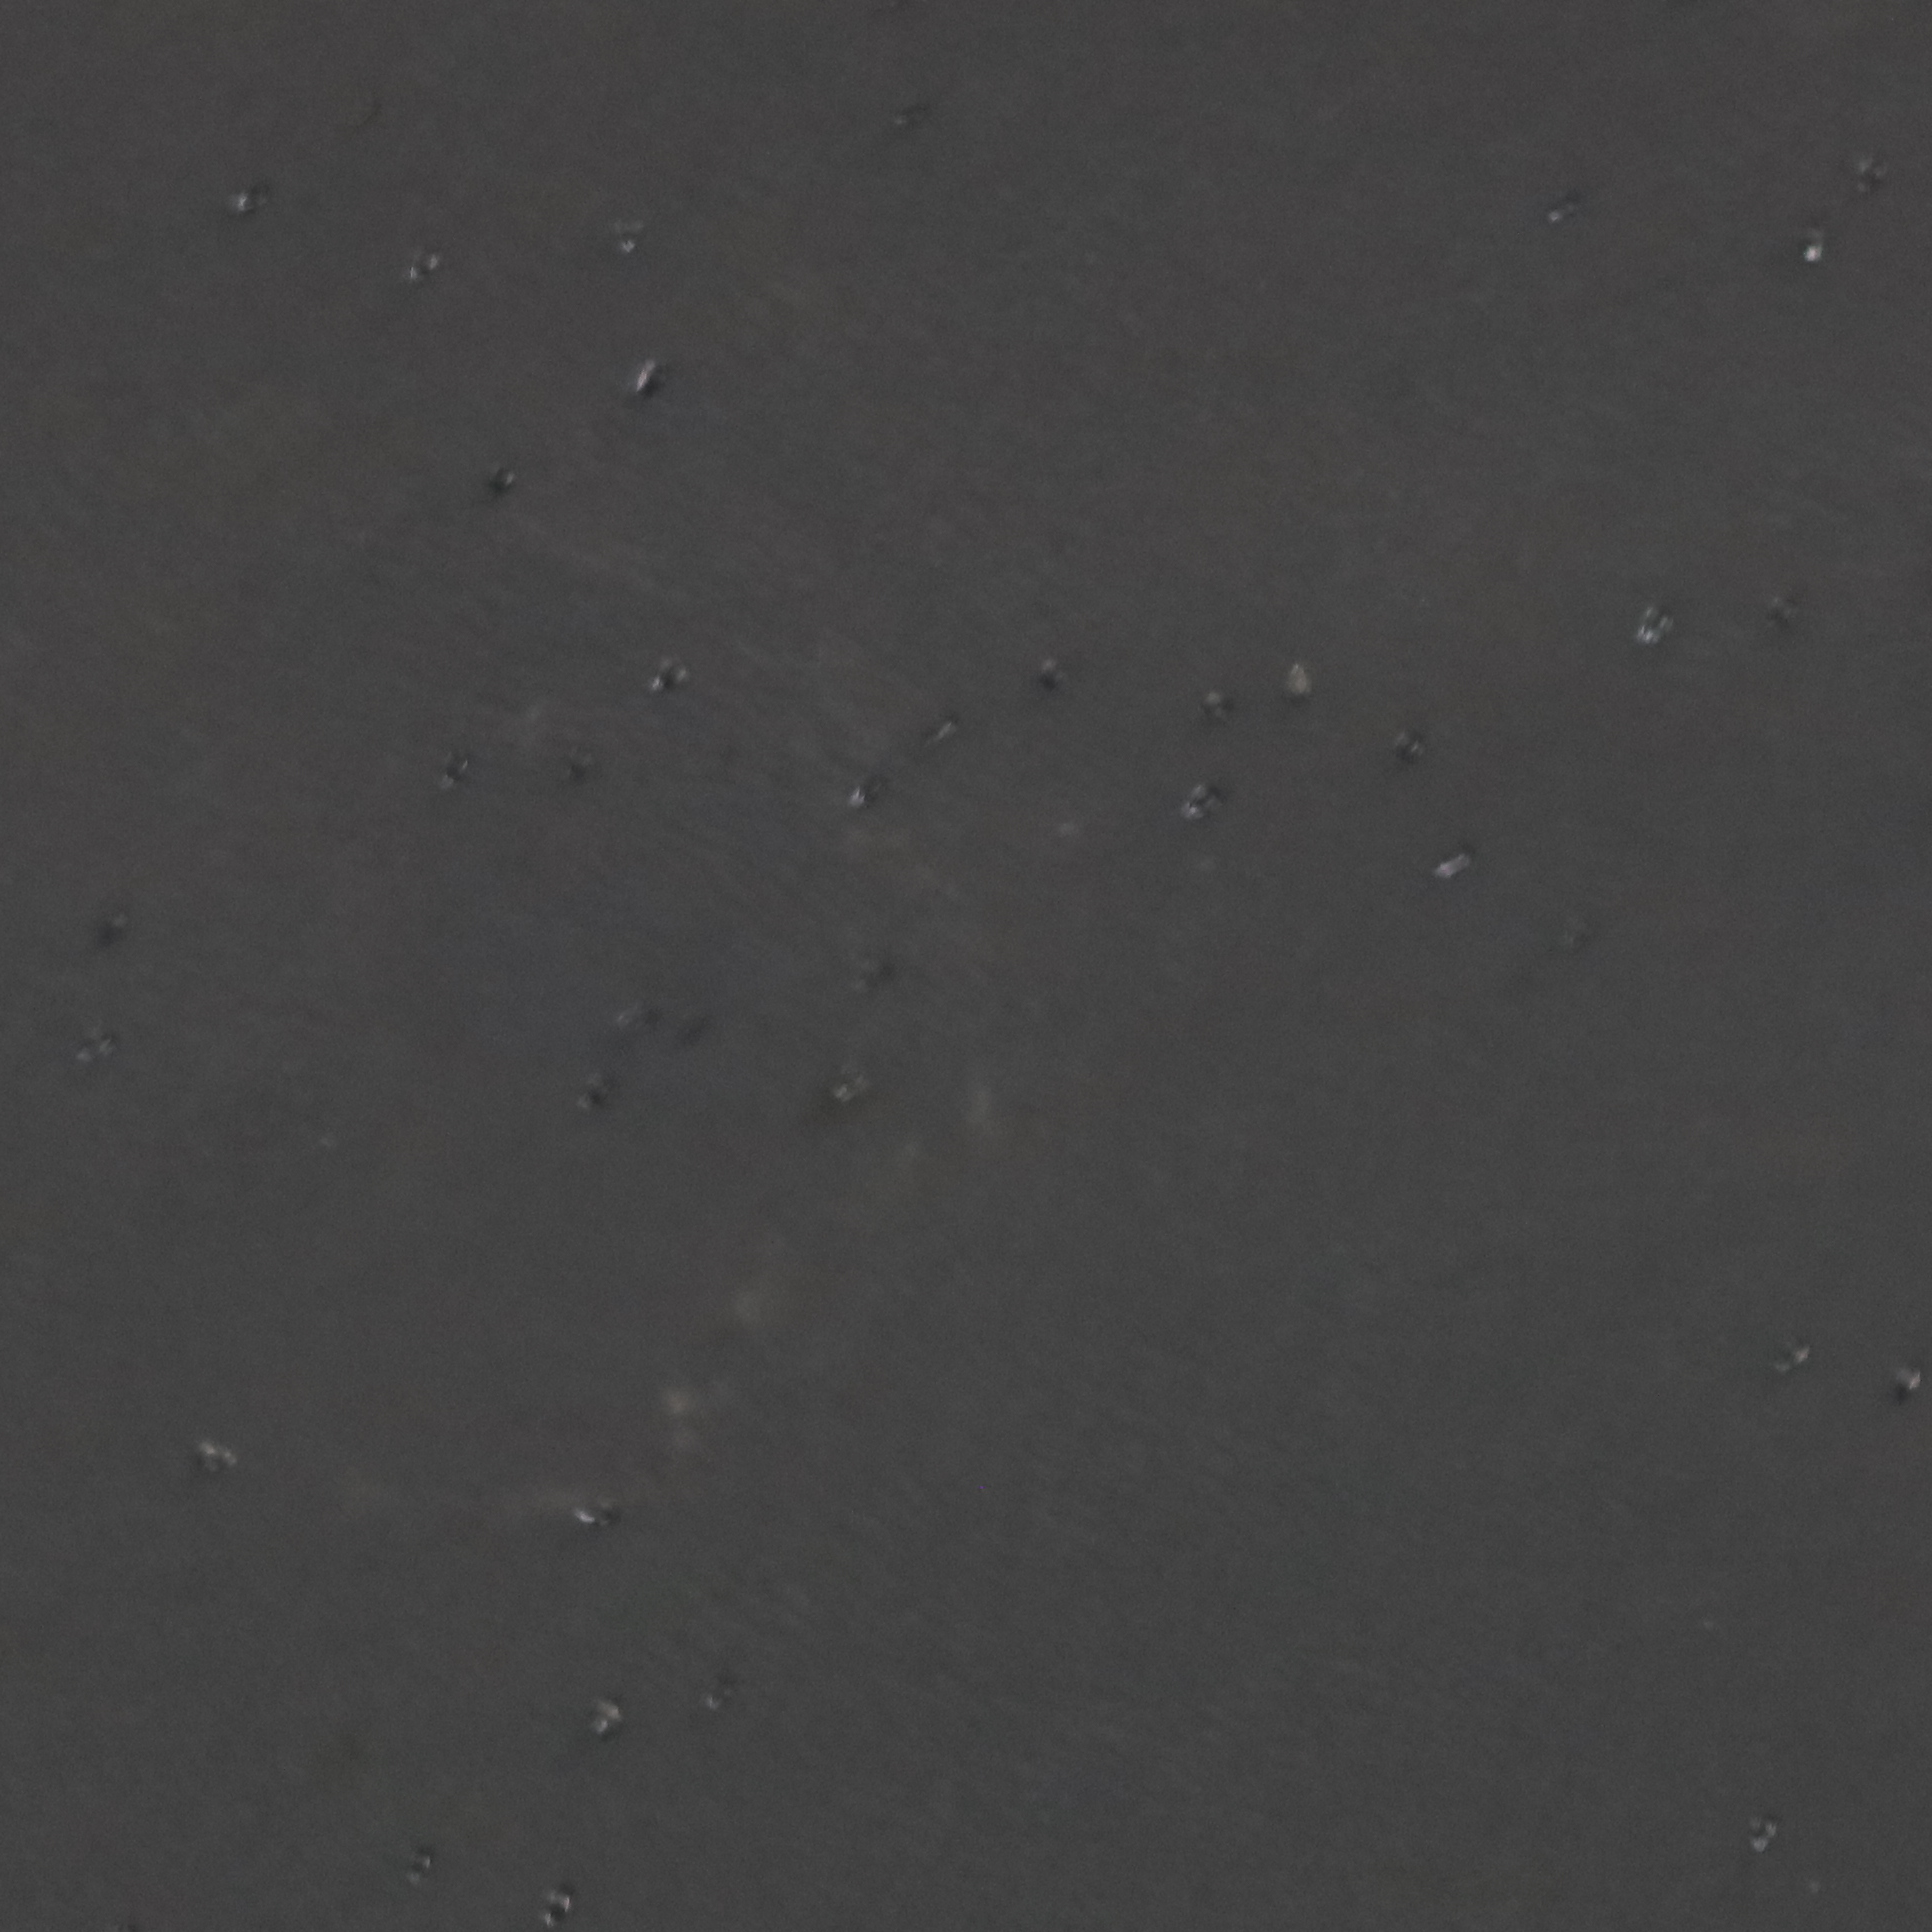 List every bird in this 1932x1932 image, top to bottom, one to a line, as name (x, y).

brant (913, 114)
brant (1871, 176)
brant (253, 198)
brant (1568, 205)
brant (629, 228)
brant (1807, 243)
brant (420, 262)
brant (653, 376)
brant (505, 477)
brant (1779, 611)
brant (1655, 625)
brant (670, 672)
brant (1051, 674)
brant (1295, 685)
brant (1212, 706)
brant (934, 731)
brant (1407, 739)
brant (576, 758)
brant (453, 766)
brant (868, 788)
brant (1203, 802)
brant (1455, 857)
brant (116, 925)
brant (1576, 934)
brant (872, 974)
brant (635, 1018)
brant (693, 1032)
brant (90, 1046)
brant (845, 1077)
brant (594, 1095)
brant (1798, 1355)
brant (1904, 1379)
brant (210, 1457)
brant (599, 1513)
brant (599, 1718)
brant (1765, 1835)
brant (419, 1865)
brant (558, 1900)